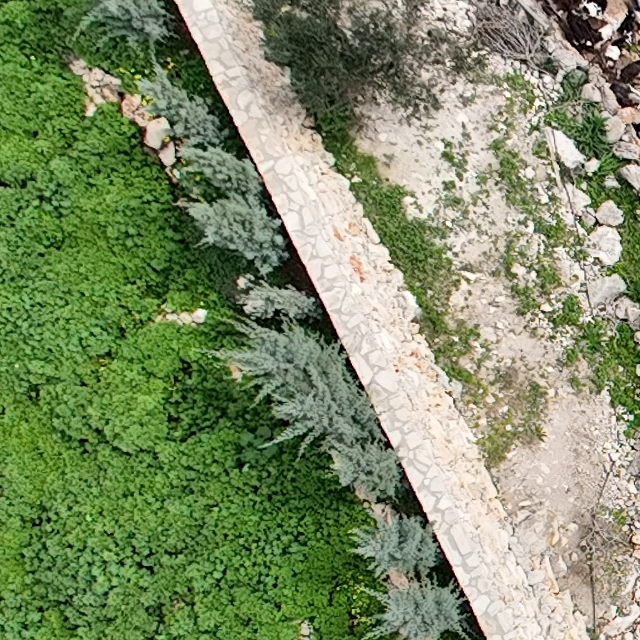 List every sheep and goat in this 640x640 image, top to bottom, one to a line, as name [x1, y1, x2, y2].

goat [625, 0, 639, 32]
goat [582, 2, 603, 16]
goat [566, 10, 591, 46]
goat [616, 13, 636, 34]
goat [578, 18, 602, 40]
goat [593, 25, 612, 51]
goat [606, 32, 631, 67]
goat [621, 57, 639, 82]
goat [610, 83, 639, 109]
goat [633, 121, 639, 135]